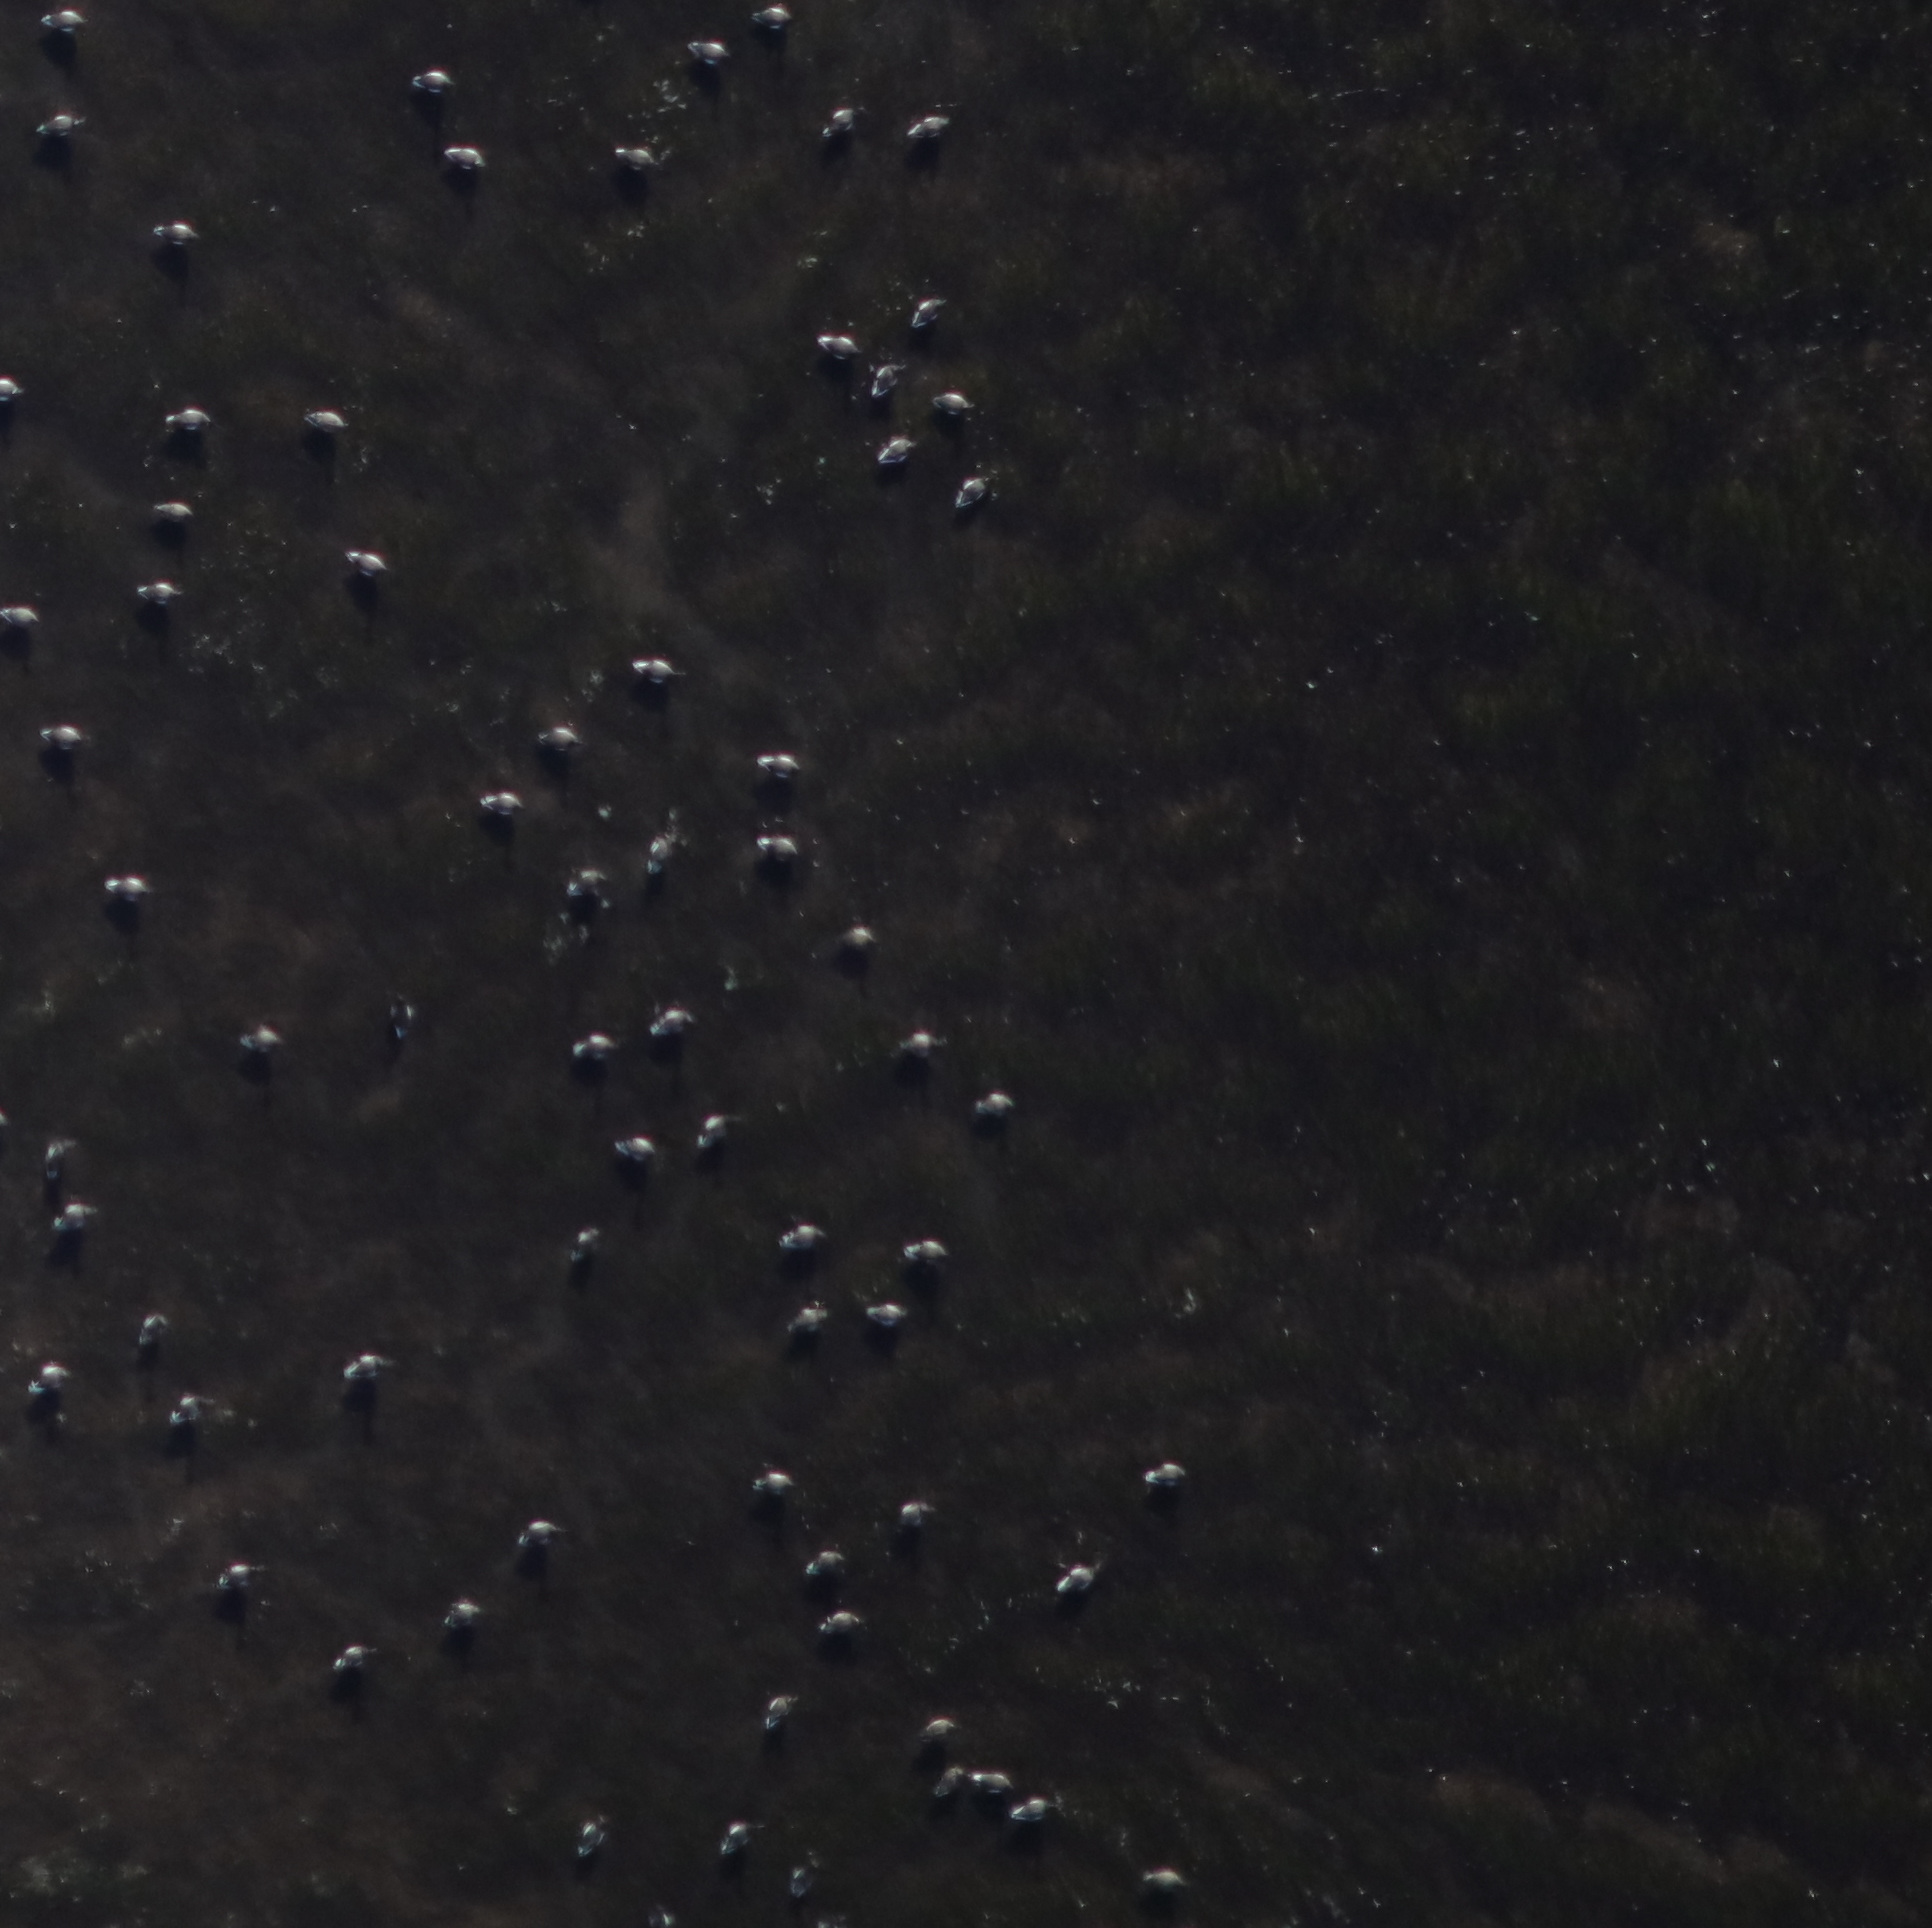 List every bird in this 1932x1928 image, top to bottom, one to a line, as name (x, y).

brant (773, 17)
brant (62, 22)
brant (705, 52)
brant (433, 80)
brant (934, 126)
brant (844, 128)
brant (58, 129)
brant (634, 157)
brant (462, 158)
brant (175, 235)
brant (927, 312)
brant (838, 347)
brant (885, 379)
brant (952, 404)
brant (190, 420)
brant (330, 420)
brant (902, 452)
brant (974, 493)
brant (173, 512)
brant (369, 565)
brant (160, 593)
brant (20, 614)
brant (654, 671)
brant (63, 734)
brant (558, 740)
brant (777, 767)
brant (502, 804)
brant (777, 845)
brant (660, 852)
brant (592, 881)
brant (130, 891)
brant (863, 943)
brant (669, 1016)
brant (400, 1018)
brant (267, 1043)
brant (922, 1044)
brant (594, 1050)
brant (997, 1104)
brant (715, 1135)
brant (639, 1143)
brant (58, 1163)
brant (76, 1217)
brant (802, 1238)
brant (587, 1246)
brant (931, 1250)
brant (886, 1317)
brant (155, 1320)
brant (809, 1321)
brant (357, 1362)
brant (54, 1379)
brant (194, 1413)
brant (1163, 1476)
brant (776, 1481)
brant (911, 1512)
brant (537, 1529)
brant (824, 1564)
brant (1075, 1577)
brant (238, 1578)
brant (461, 1622)
brant (837, 1625)
brant (355, 1657)
brant (776, 1714)
brant (941, 1725)
brant (999, 1782)
brant (953, 1783)
brant (1037, 1807)
brant (590, 1839)
brant (738, 1839)
brant (809, 1877)
brant (1169, 1881)